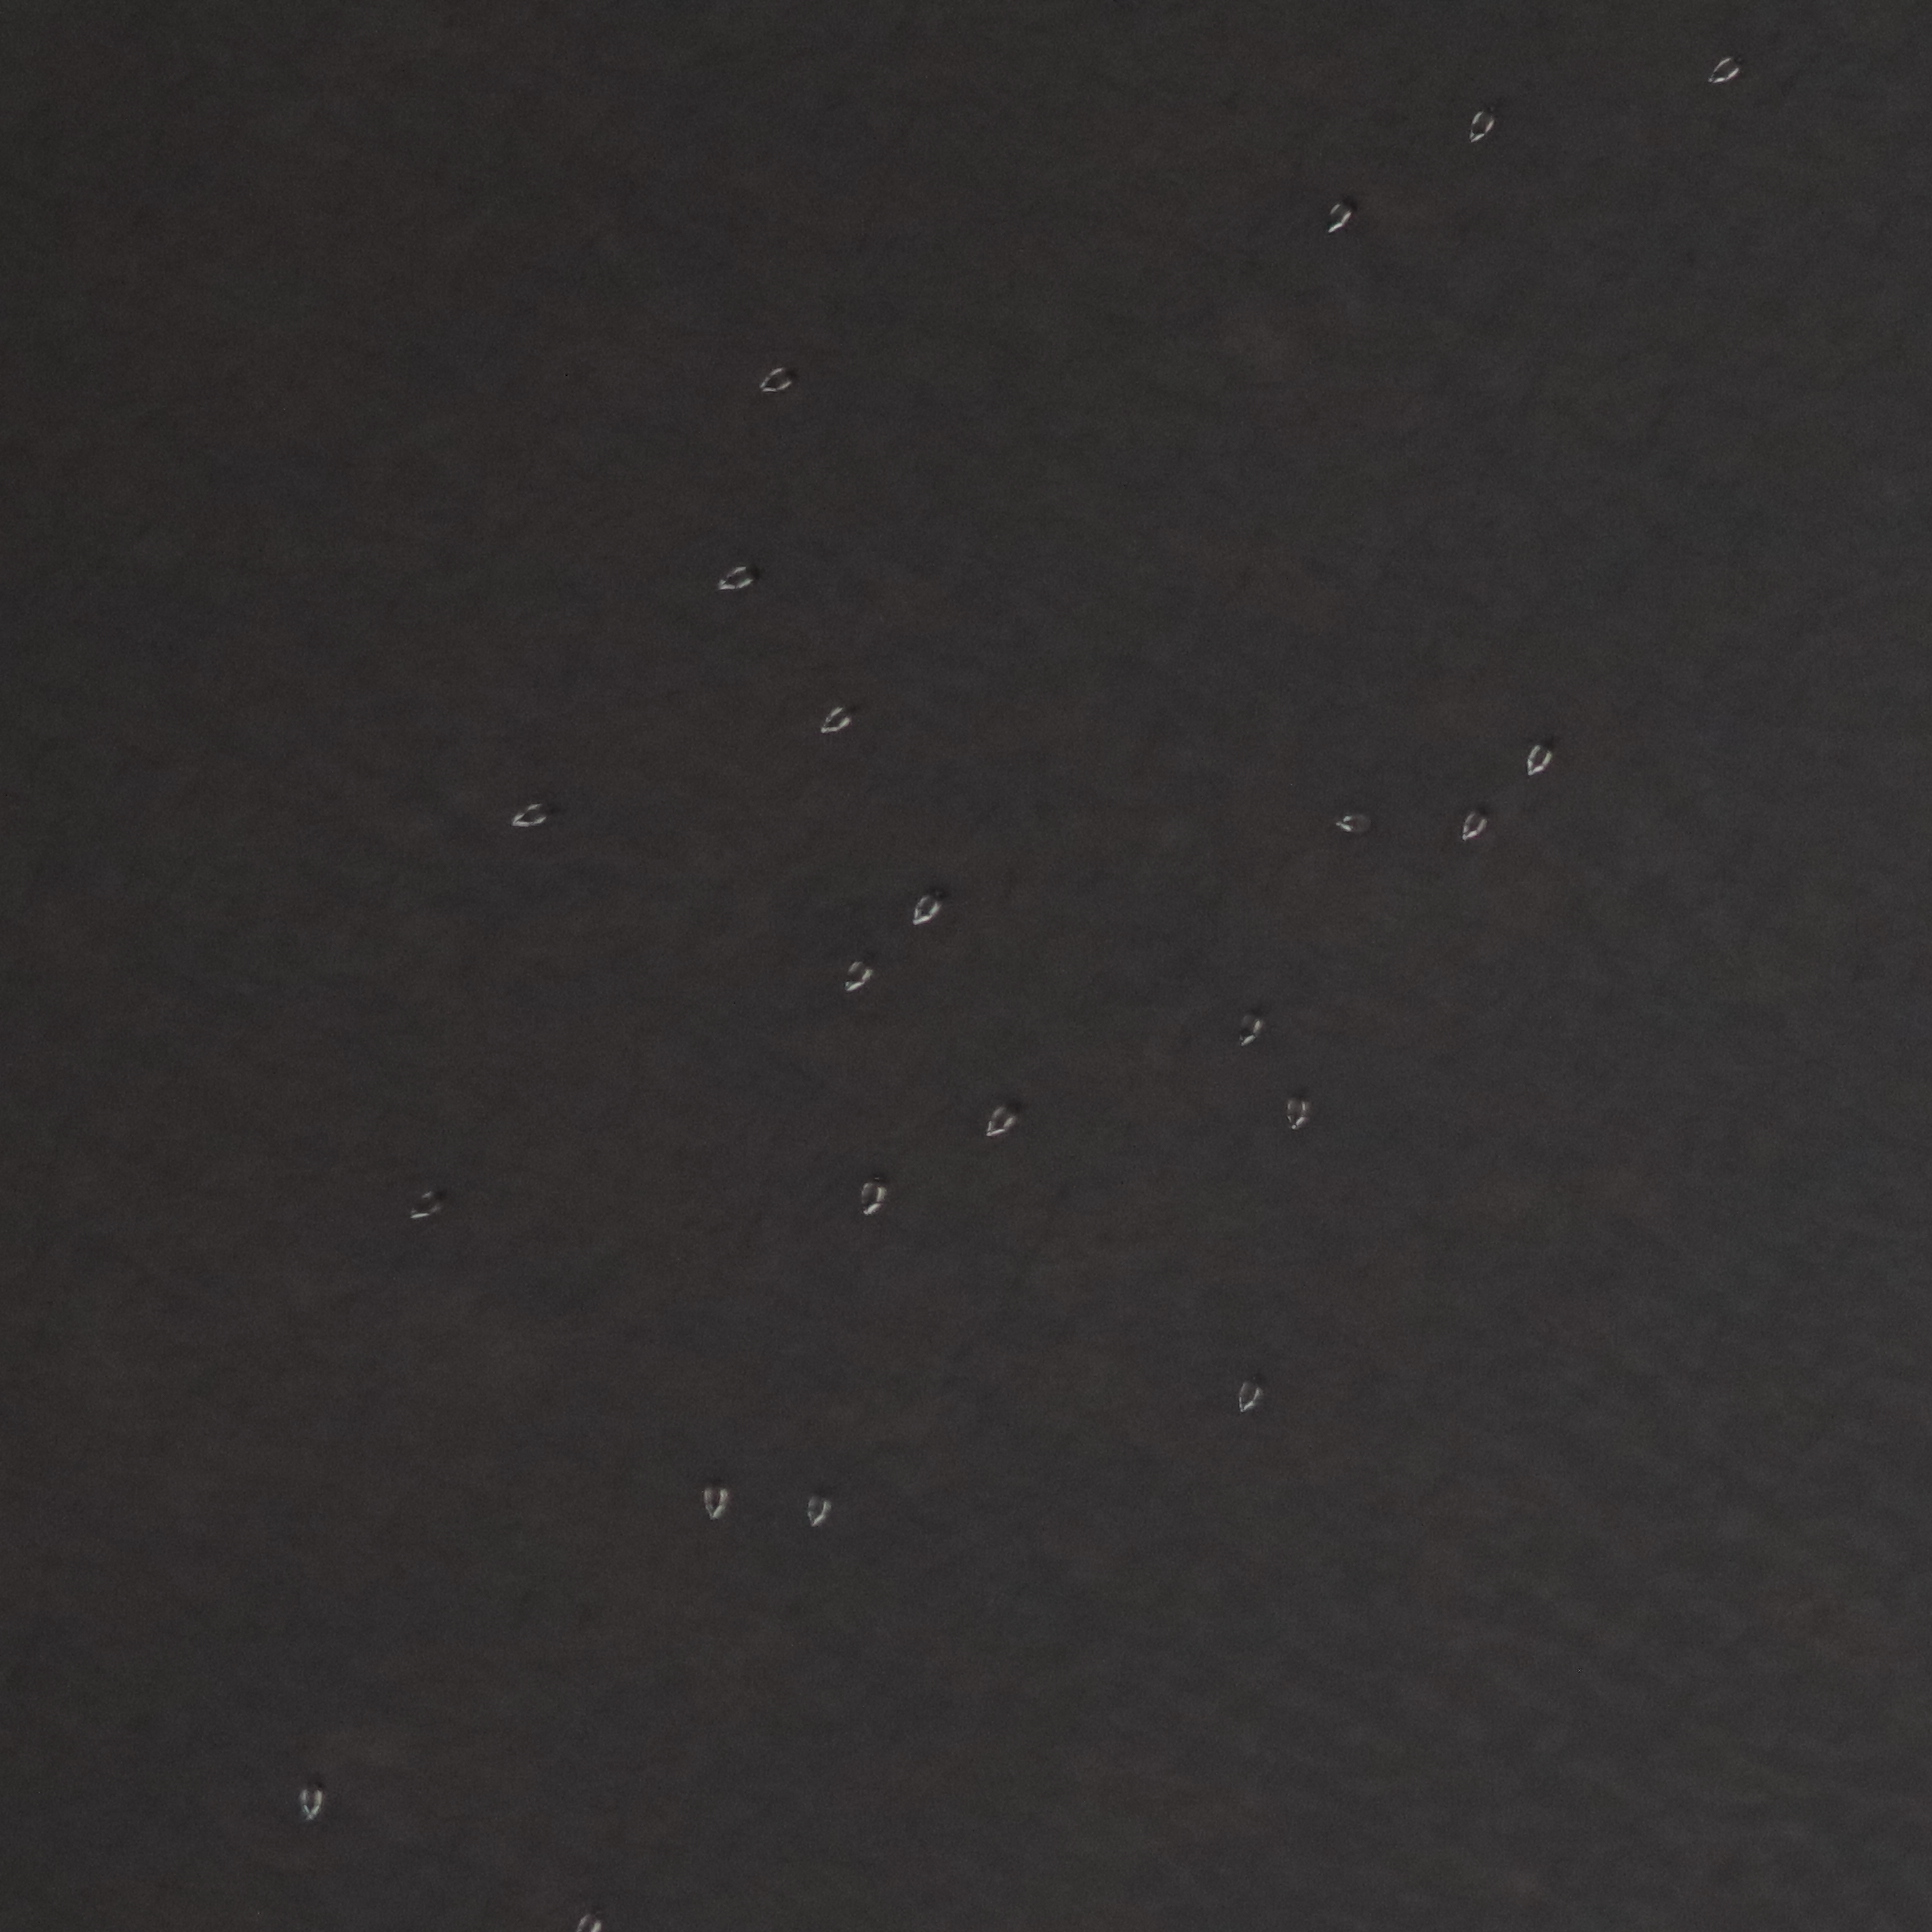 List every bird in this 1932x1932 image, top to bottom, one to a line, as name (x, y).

brant (1725, 70)
brant (1484, 123)
brant (1341, 214)
brant (776, 379)
brant (738, 576)
brant (838, 717)
brant (1538, 758)
brant (531, 815)
brant (1473, 821)
brant (1355, 824)
brant (930, 909)
brant (850, 980)
brant (1249, 1026)
brant (1296, 1112)
brant (1001, 1118)
brant (873, 1195)
brant (430, 1202)
brant (1244, 1393)
brant (717, 1498)
brant (817, 1510)
brant (312, 1799)
brant (586, 1930)